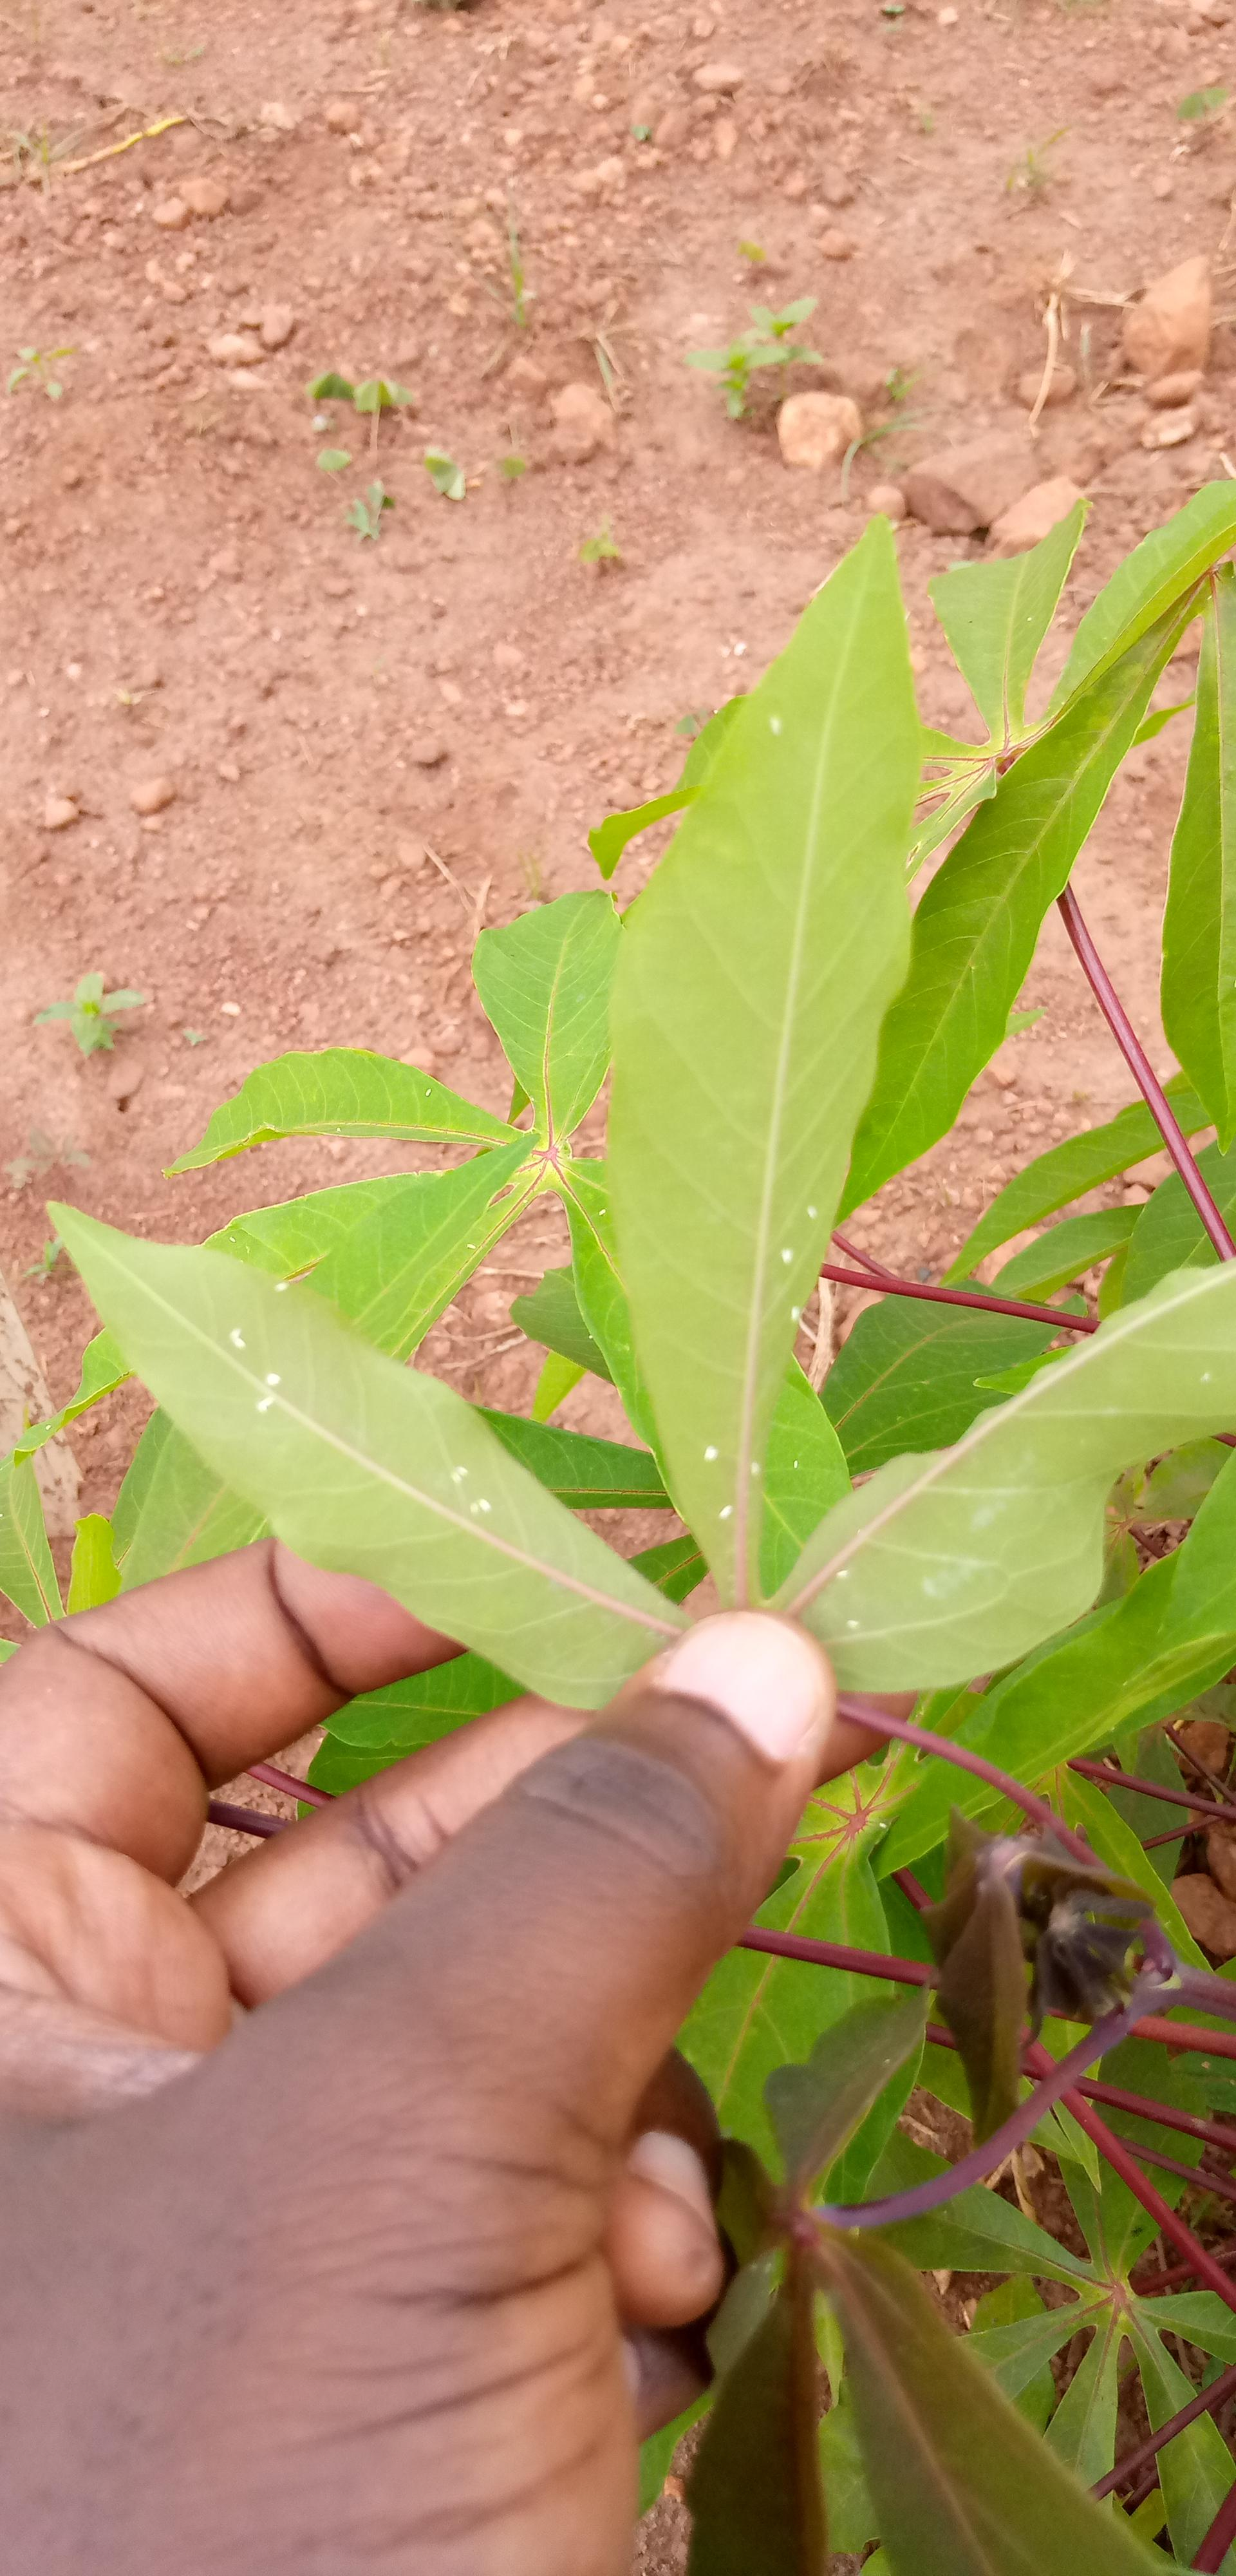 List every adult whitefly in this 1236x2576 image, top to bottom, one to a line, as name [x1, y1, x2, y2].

whitefly [422, 1086, 433, 1099]
whitefly [595, 1206, 609, 1218]
whitefly [227, 1235, 238, 1245]
whitefly [464, 1242, 478, 1251]